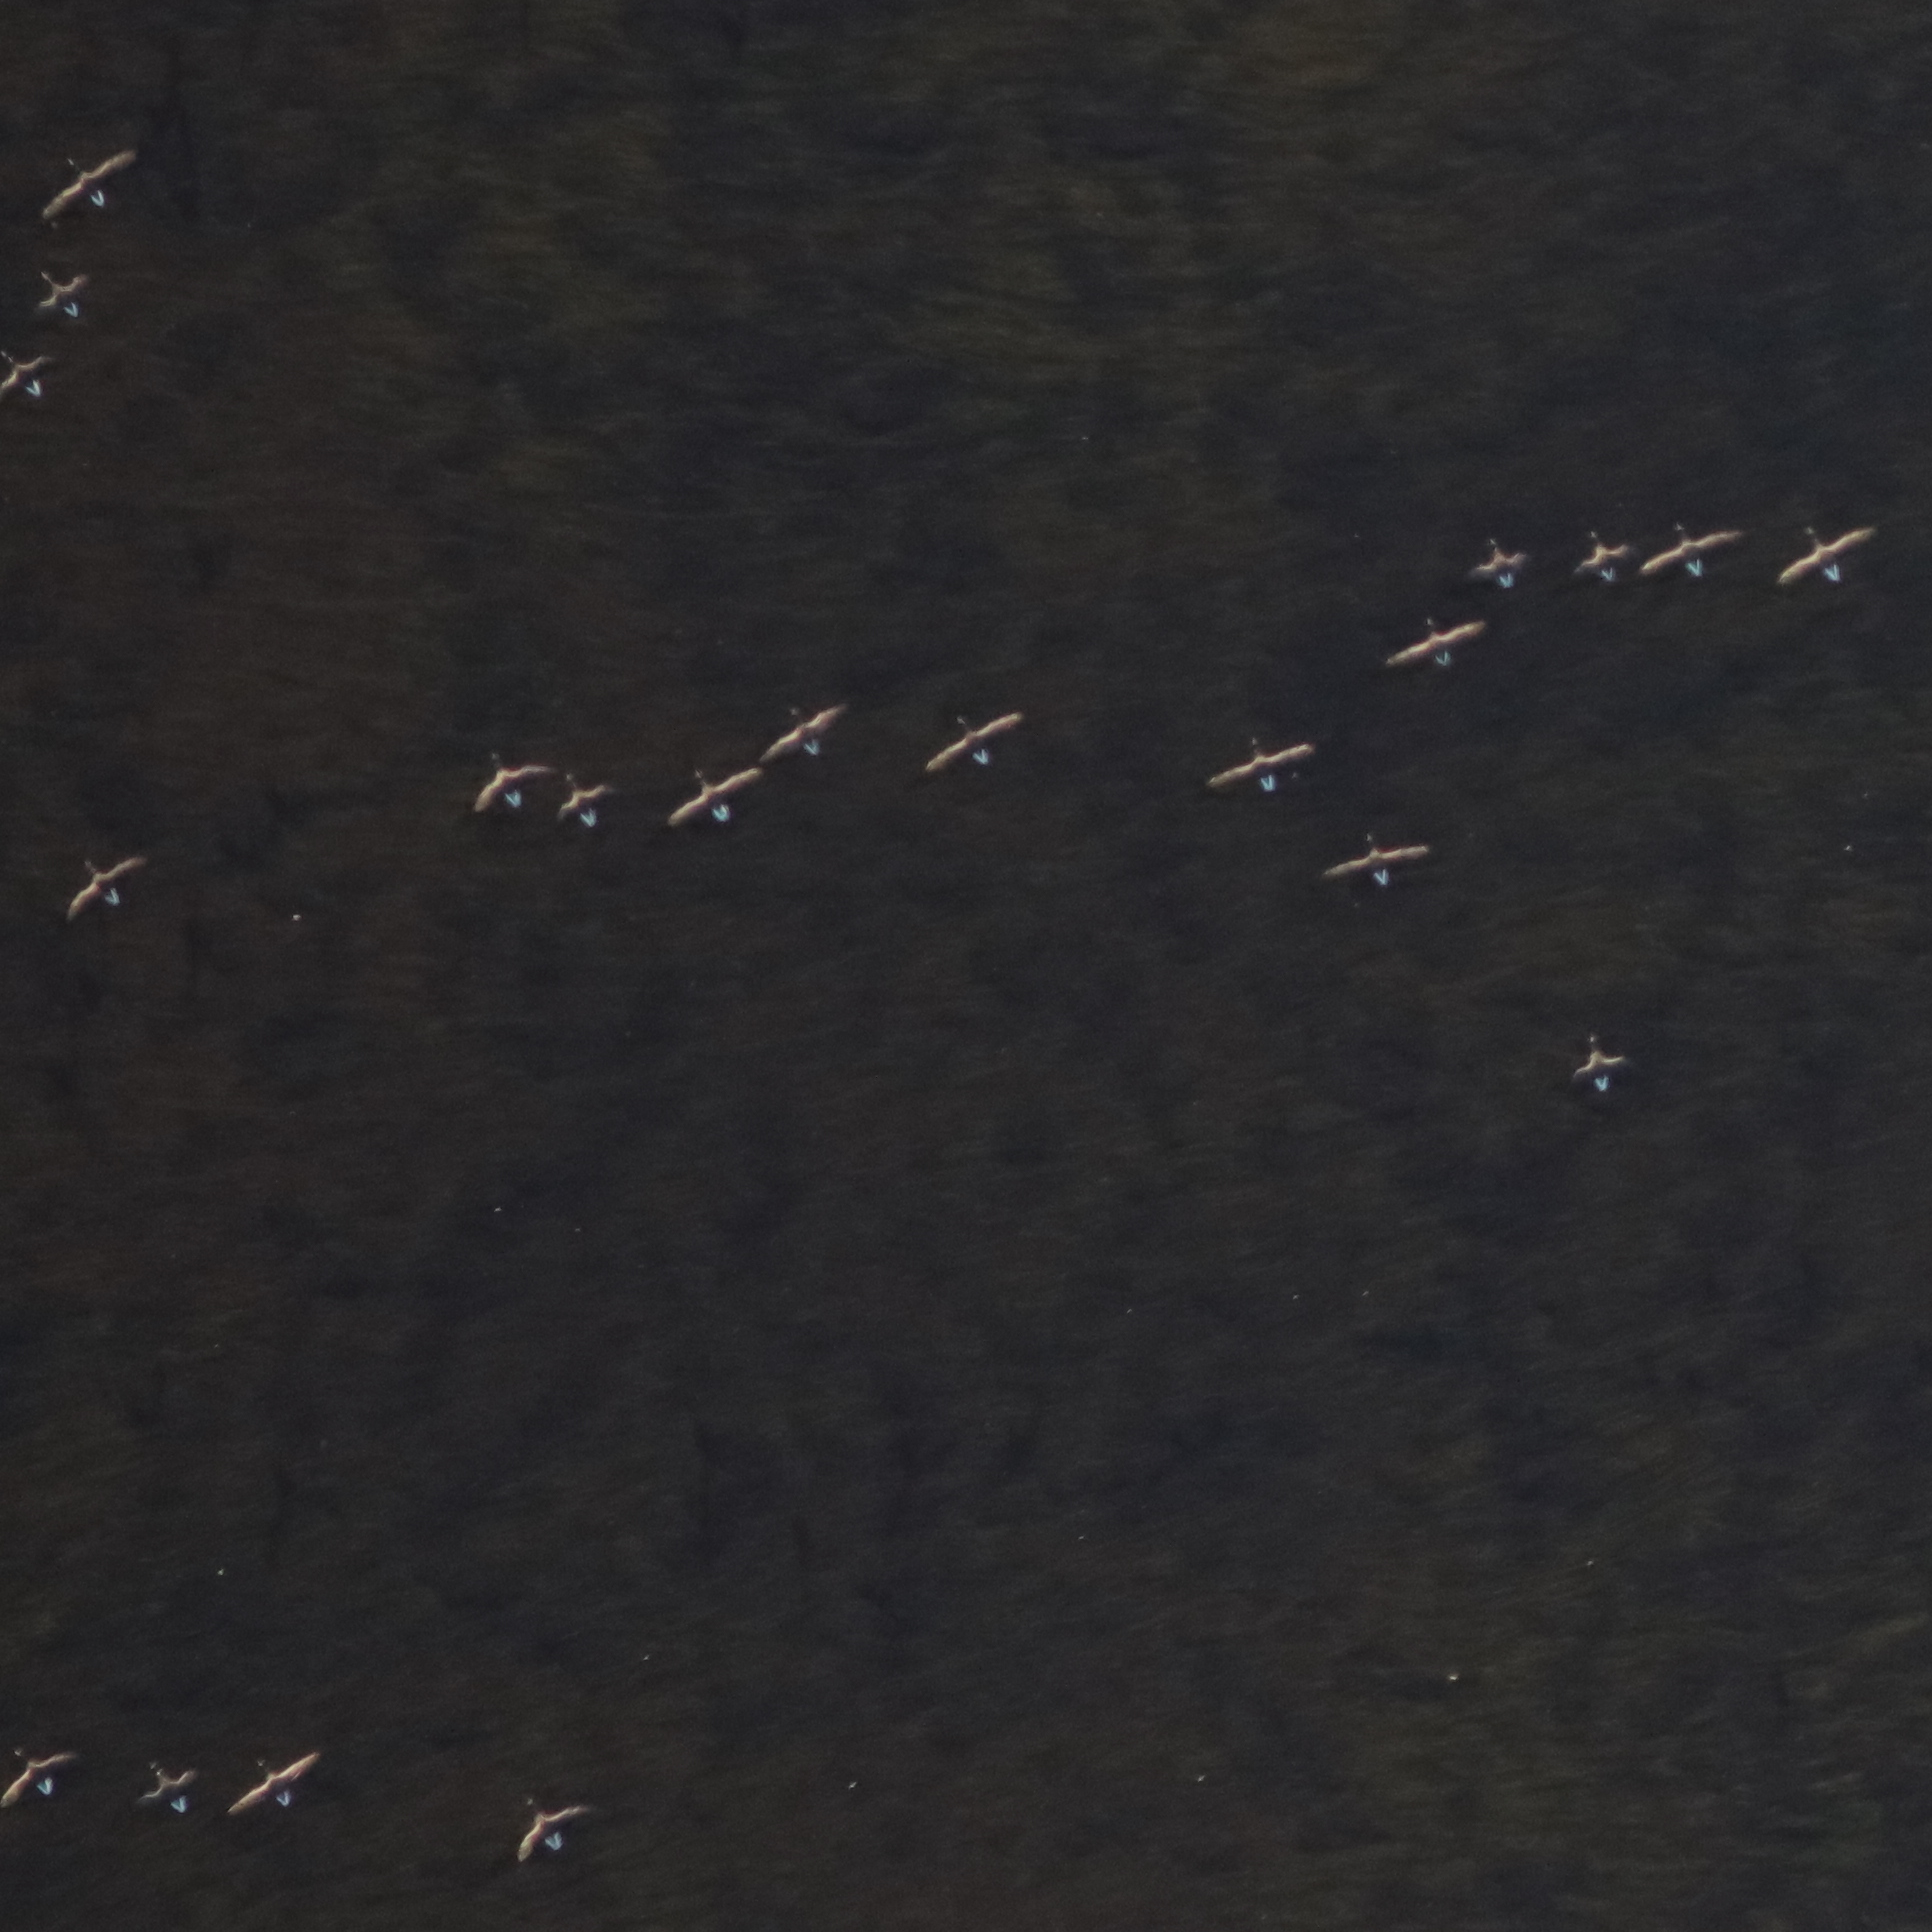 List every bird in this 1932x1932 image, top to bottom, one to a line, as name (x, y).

brant (91, 183)
brant (62, 292)
brant (22, 382)
brant (1691, 551)
brant (1825, 552)
brant (1605, 556)
brant (1498, 567)
brant (1441, 641)
brant (809, 732)
brant (975, 745)
brant (1259, 768)
brant (505, 785)
brant (586, 800)
brant (711, 800)
brant (1386, 857)
brant (104, 882)
brant (1600, 1066)
brant (42, 1777)
brant (276, 1789)
brant (170, 1790)
brant (548, 1832)